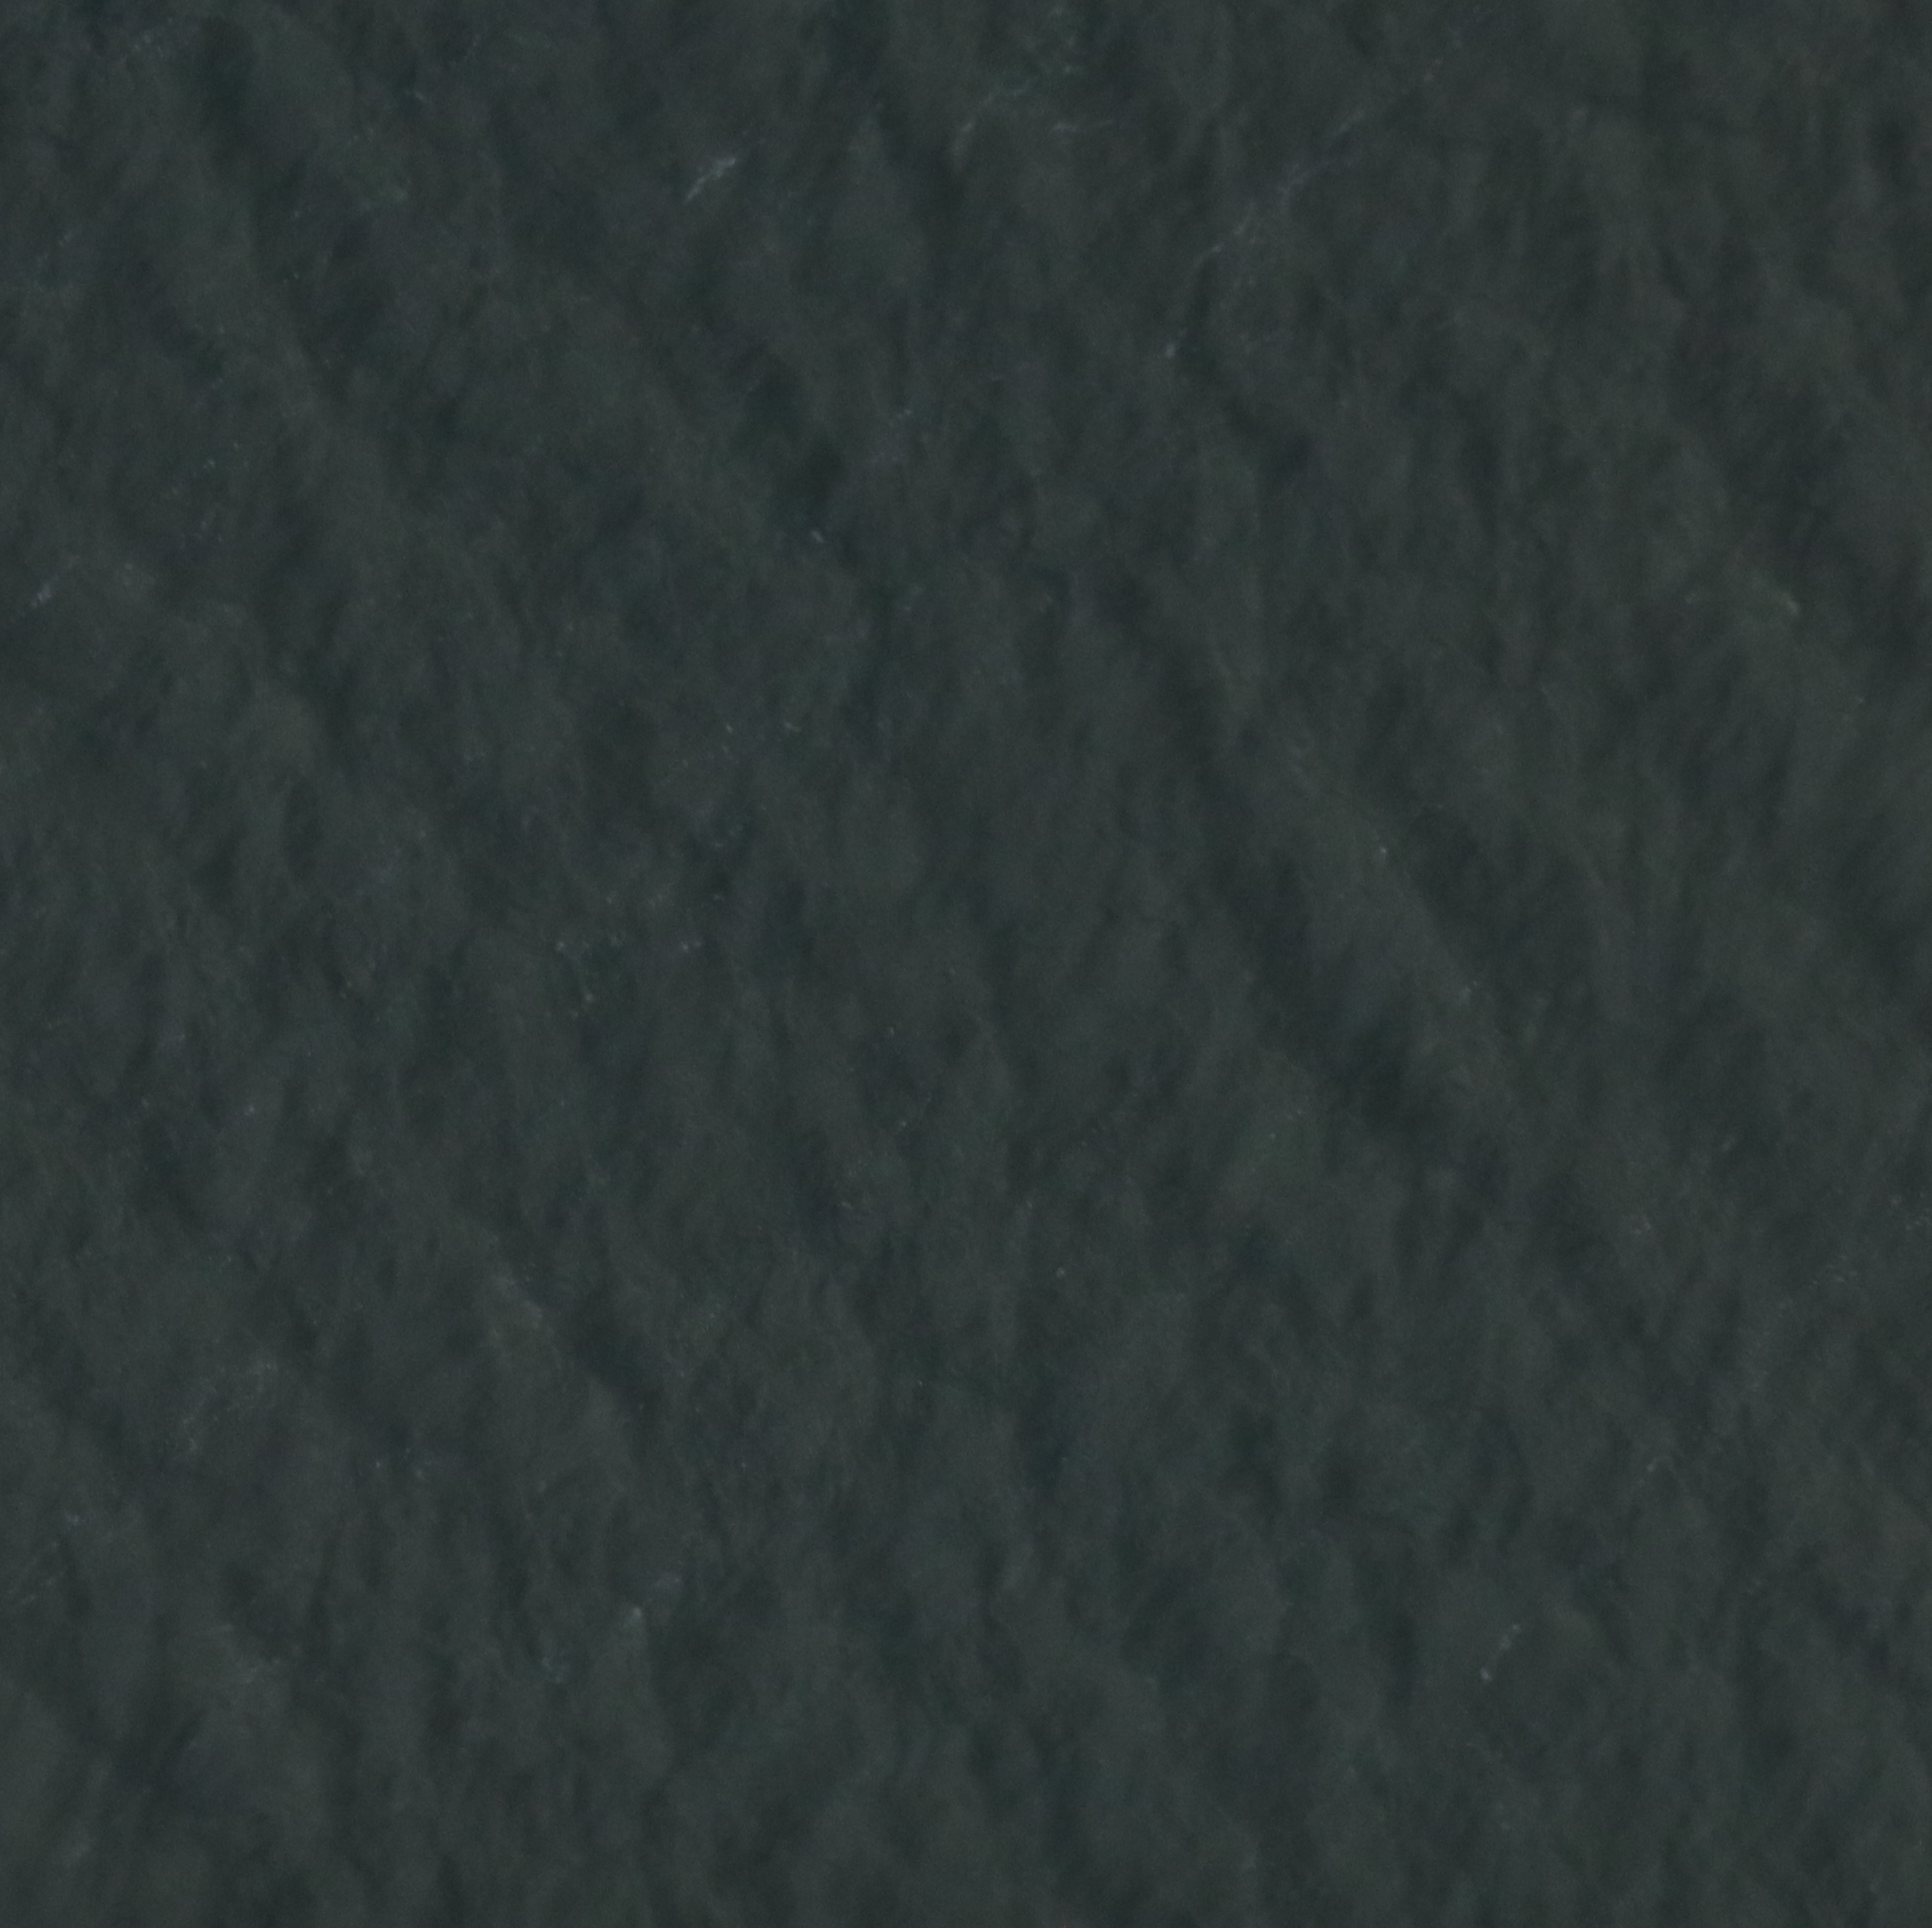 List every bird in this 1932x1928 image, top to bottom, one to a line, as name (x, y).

None